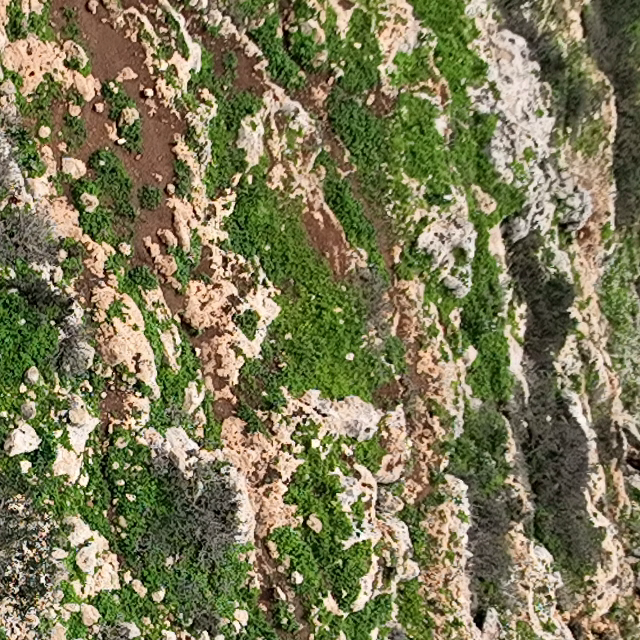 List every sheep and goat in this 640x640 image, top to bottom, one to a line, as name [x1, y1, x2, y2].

None